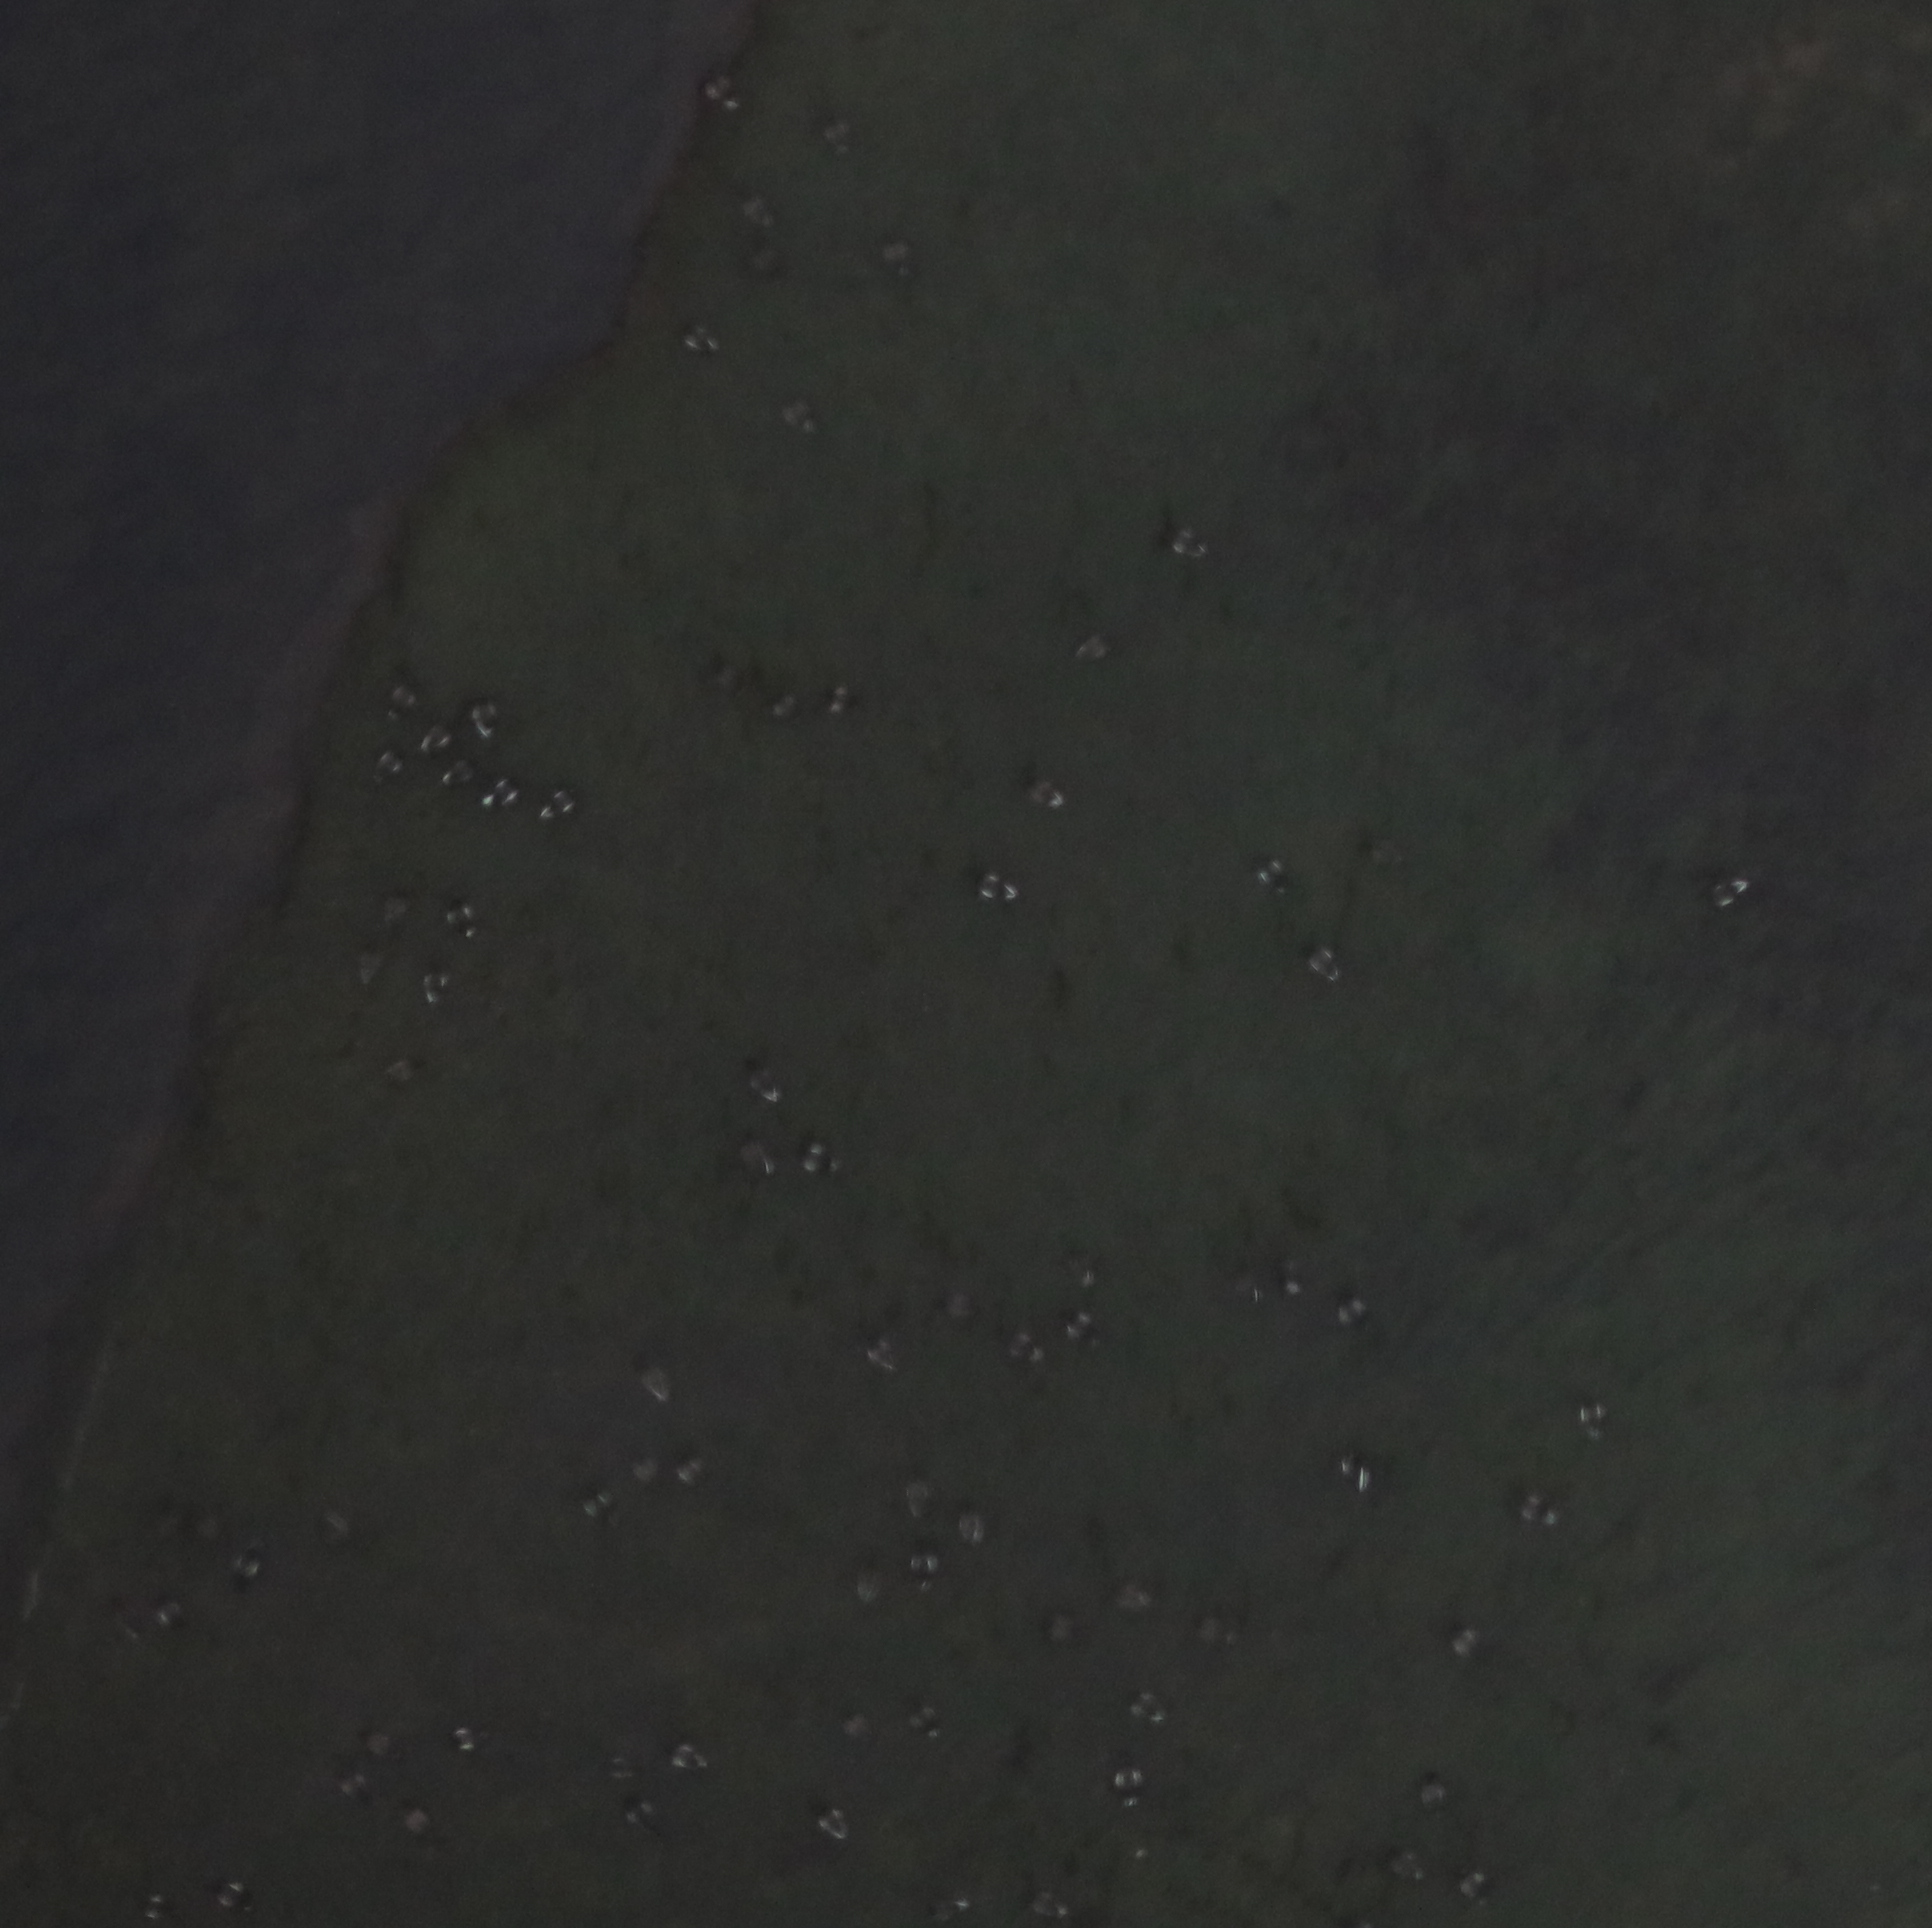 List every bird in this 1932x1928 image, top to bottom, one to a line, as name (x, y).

brant (721, 90)
brant (834, 128)
brant (760, 216)
brant (896, 256)
brant (703, 343)
brant (798, 419)
brant (1187, 540)
brant (1098, 640)
brant (403, 697)
brant (840, 701)
brant (484, 718)
brant (435, 739)
brant (386, 763)
brant (458, 775)
brant (1051, 794)
brant (505, 797)
brant (559, 804)
brant (1269, 868)
brant (996, 889)
brant (1729, 895)
brant (400, 912)
brant (458, 916)
brant (367, 967)
brant (1330, 969)
brant (437, 980)
brant (403, 1069)
brant (772, 1074)
brant (818, 1153)
brant (753, 1156)
brant (1086, 1273)
brant (1284, 1273)
brant (965, 1307)
brant (1359, 1311)
brant (1081, 1322)
brant (876, 1353)
brant (1019, 1353)
brant (662, 1388)
brant (1595, 1416)
brant (647, 1469)
brant (1351, 1473)
brant (690, 1476)
brant (921, 1496)
brant (1543, 1502)
brant (603, 1510)
brant (971, 1519)
brant (242, 1559)
brant (935, 1564)
brant (872, 1584)
brant (1132, 1595)
brant (175, 1607)
brant (1061, 1627)
brant (1216, 1627)
brant (1472, 1634)
brant (1145, 1706)
brant (927, 1724)
brant (373, 1739)
brant (465, 1740)
brant (692, 1757)
brant (619, 1766)
brant (353, 1783)
brant (1129, 1785)
brant (1437, 1791)
brant (642, 1810)
brant (831, 1819)
brant (419, 1823)
brant (1408, 1856)
brant (1473, 1888)
brant (1048, 1903)
brant (238, 1904)
brant (943, 1911)
brant (157, 1913)